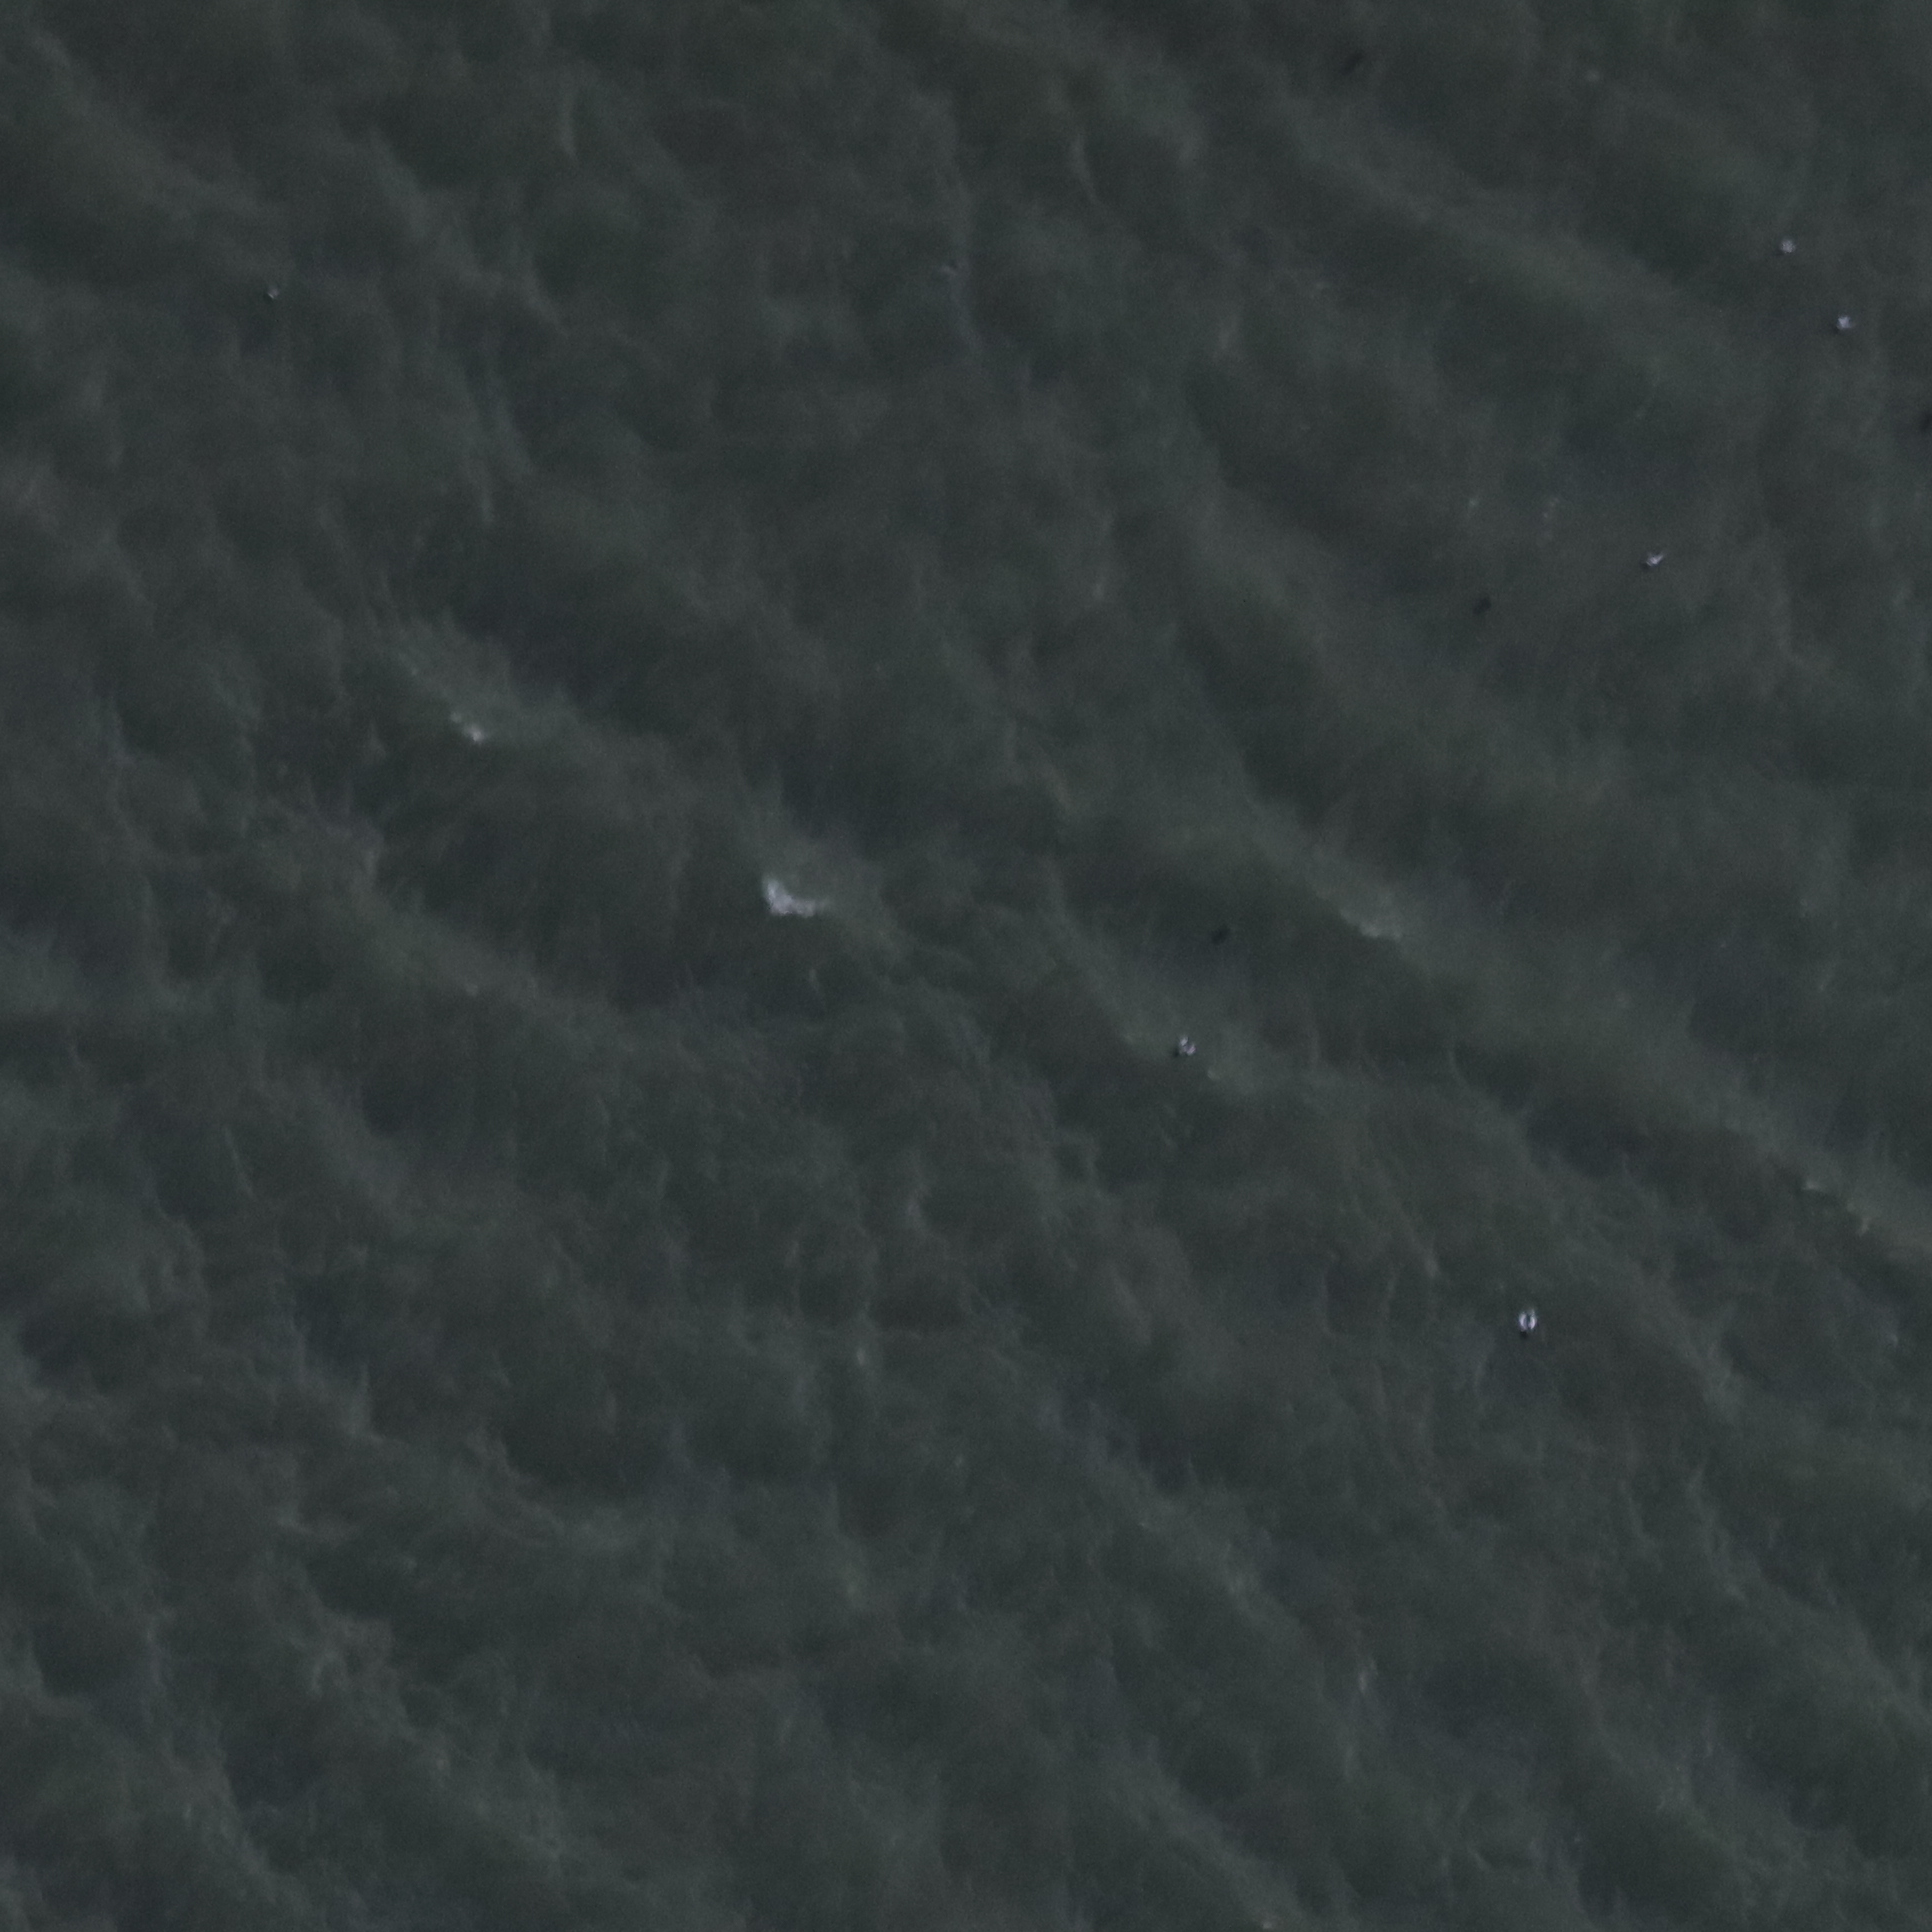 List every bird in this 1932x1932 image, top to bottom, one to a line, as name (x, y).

other bird (1352, 62)
other bird (1787, 246)
other bird (272, 290)
other bird (1842, 323)
other bird (1928, 421)
other bird (1650, 558)
other bird (1480, 603)
other bird (1224, 932)
other bird (1185, 1044)
other bird (1522, 1322)